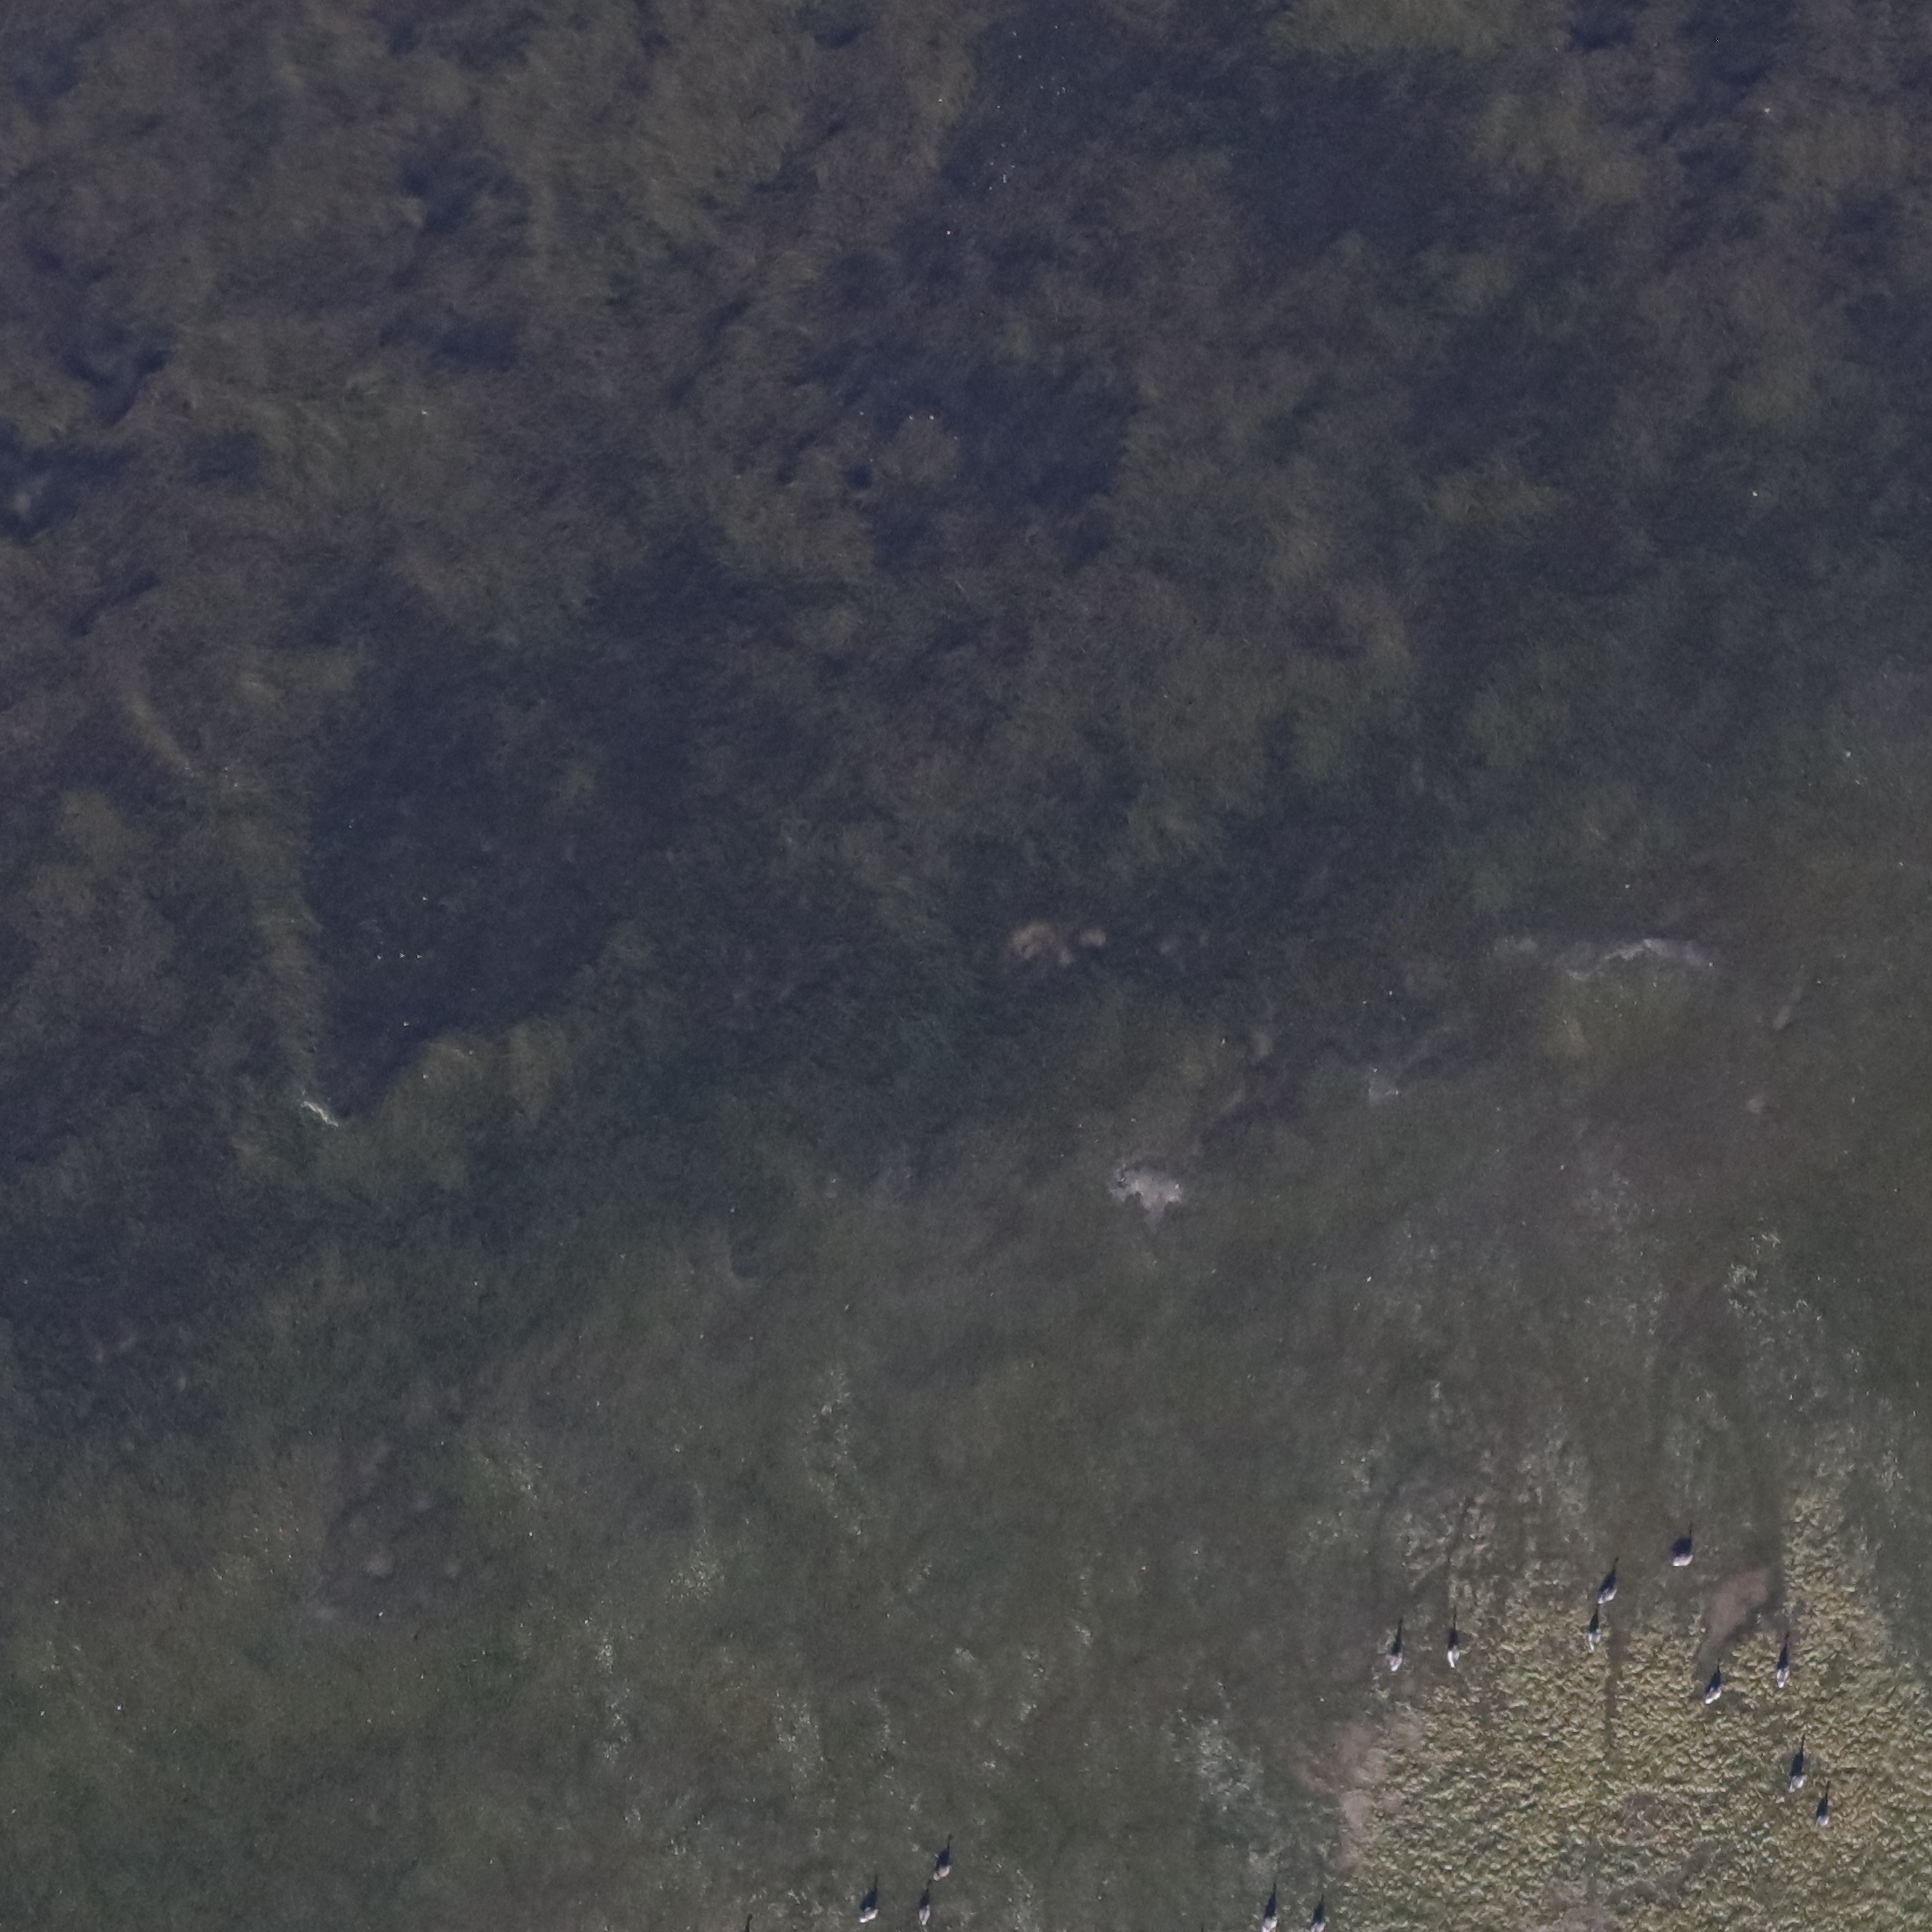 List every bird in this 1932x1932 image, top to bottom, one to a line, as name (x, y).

brant (1680, 1562)
brant (1608, 1594)
brant (1590, 1640)
brant (1460, 1657)
brant (1396, 1662)
brant (1783, 1675)
brant (1718, 1691)
brant (1797, 1780)
brant (1827, 1816)
brant (940, 1874)
brant (869, 1914)
brant (926, 1918)
brant (1275, 1921)
brant (1318, 1928)